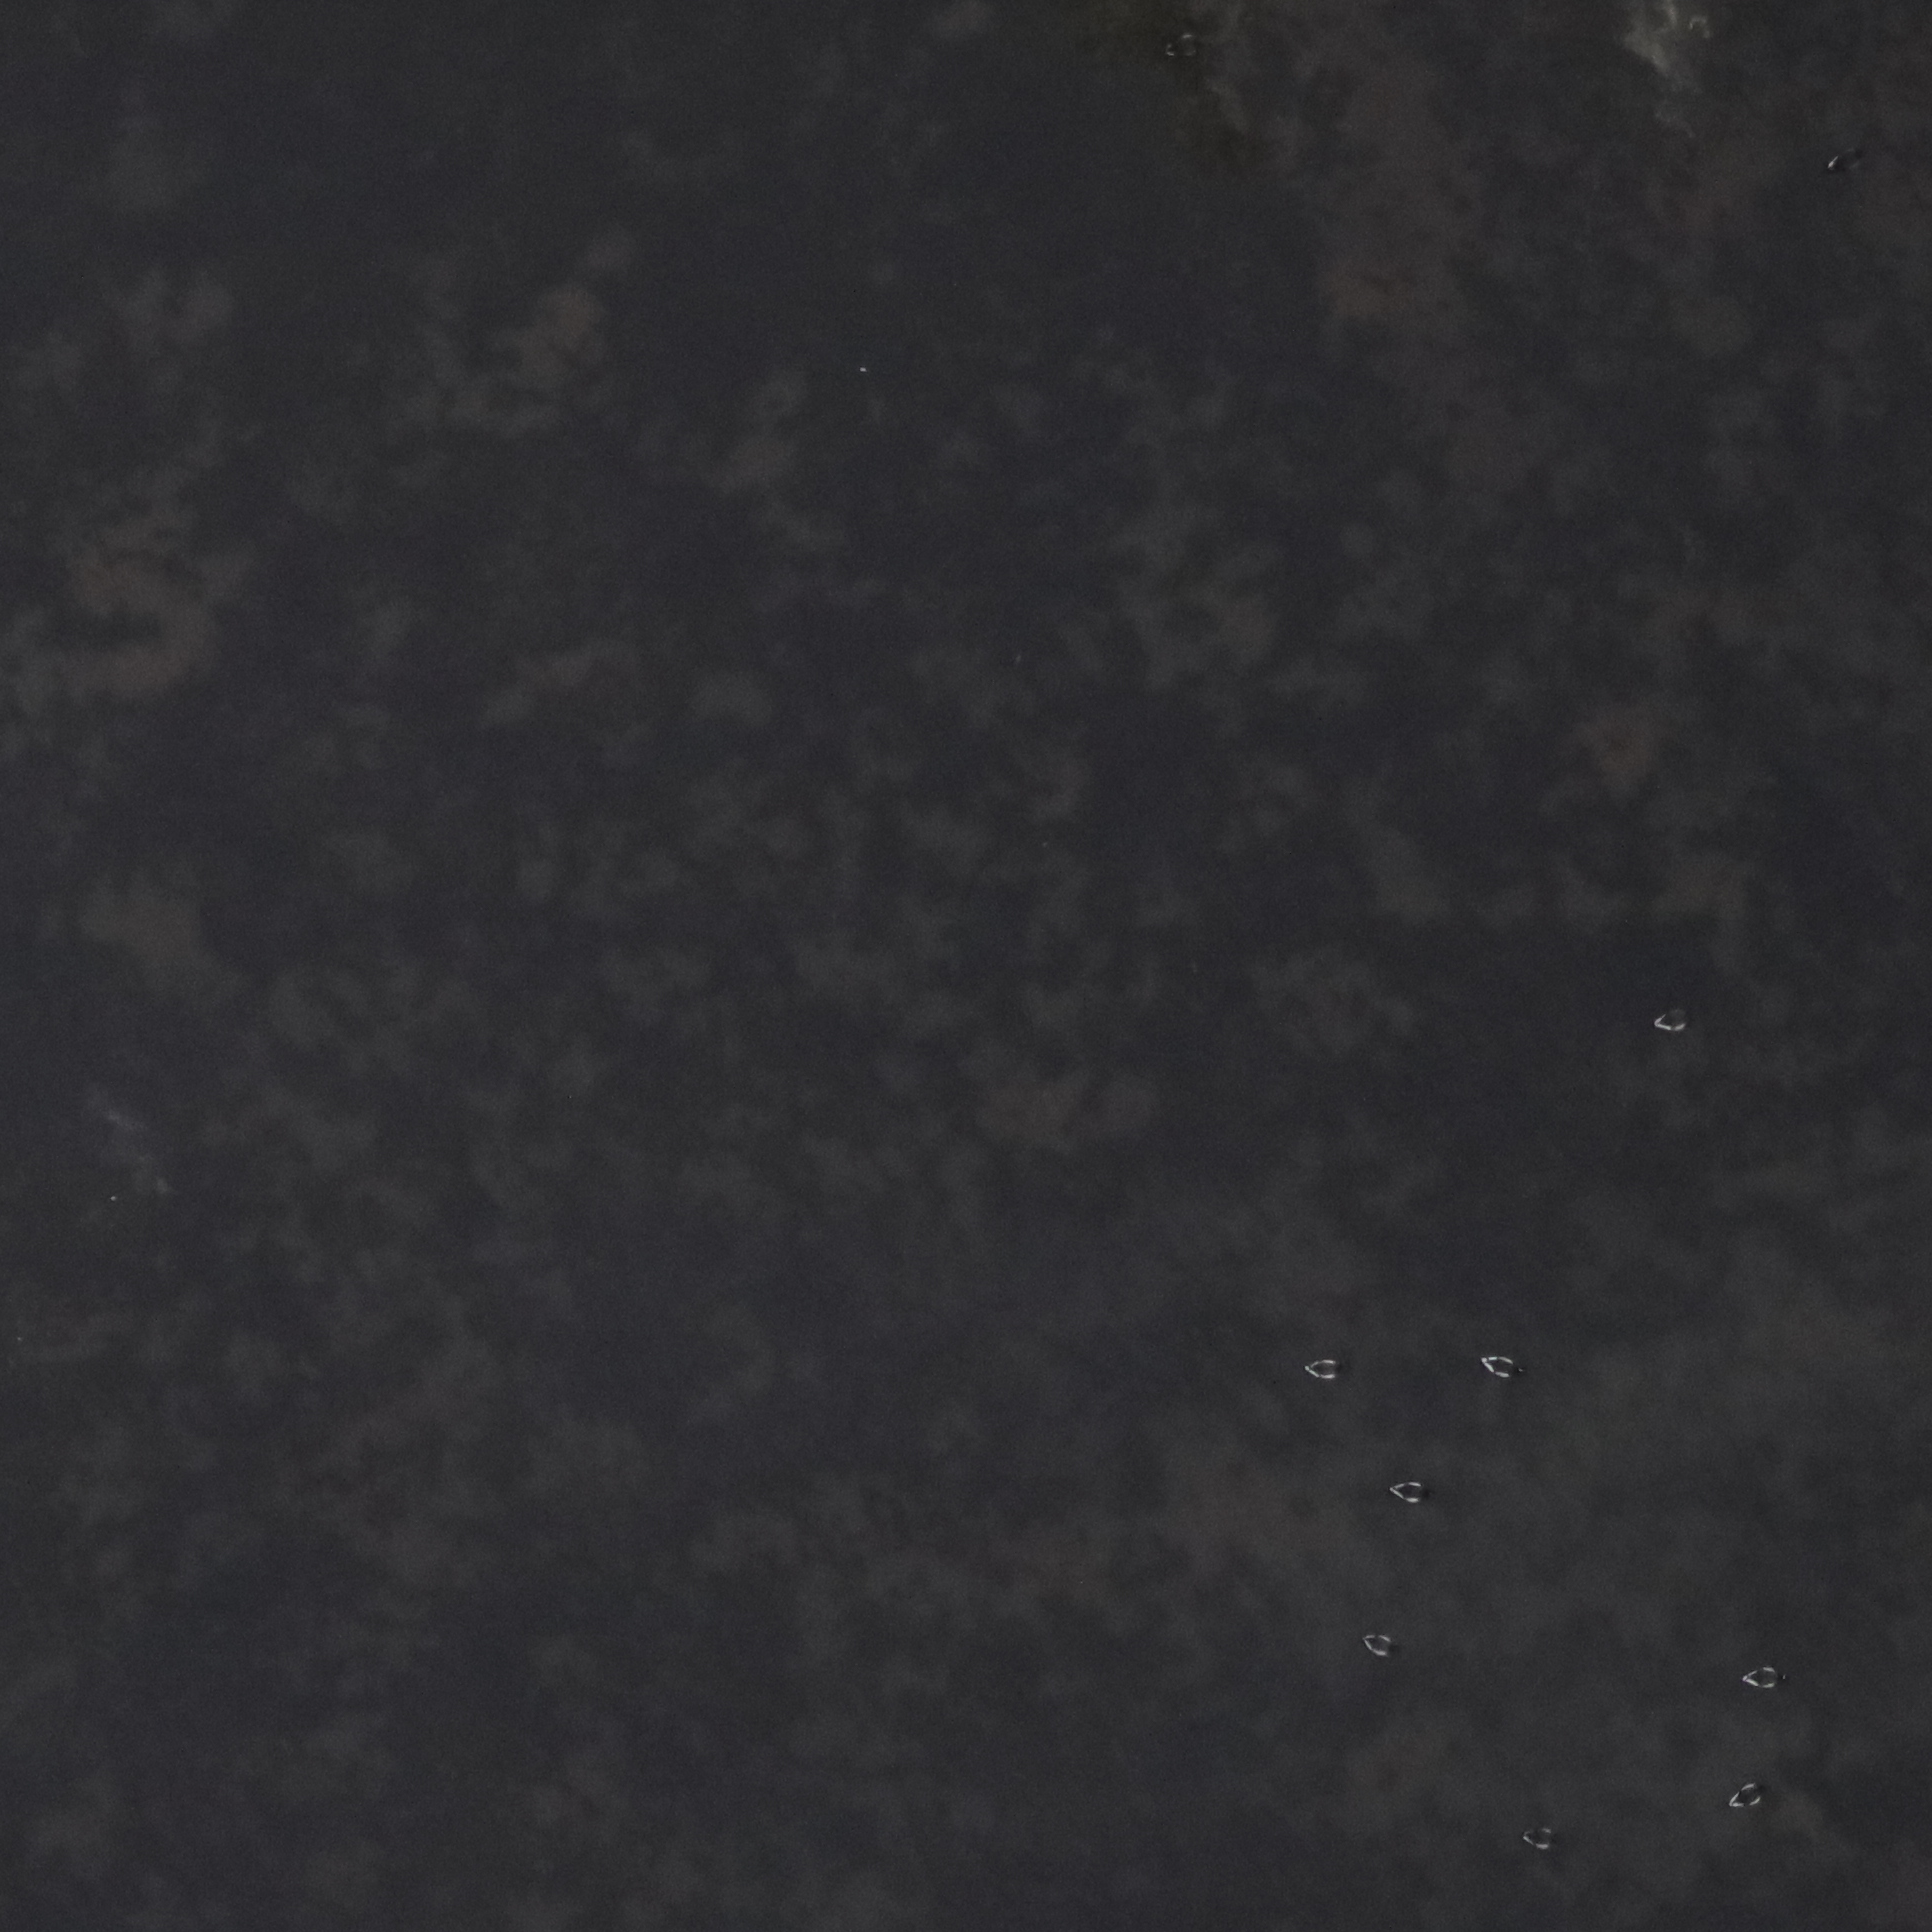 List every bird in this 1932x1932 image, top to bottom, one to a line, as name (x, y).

brant (1181, 45)
brant (1841, 161)
brant (1672, 1019)
brant (1503, 1367)
brant (1325, 1368)
brant (1412, 1492)
brant (1381, 1644)
brant (1765, 1677)
brant (1749, 1795)
brant (1540, 1836)